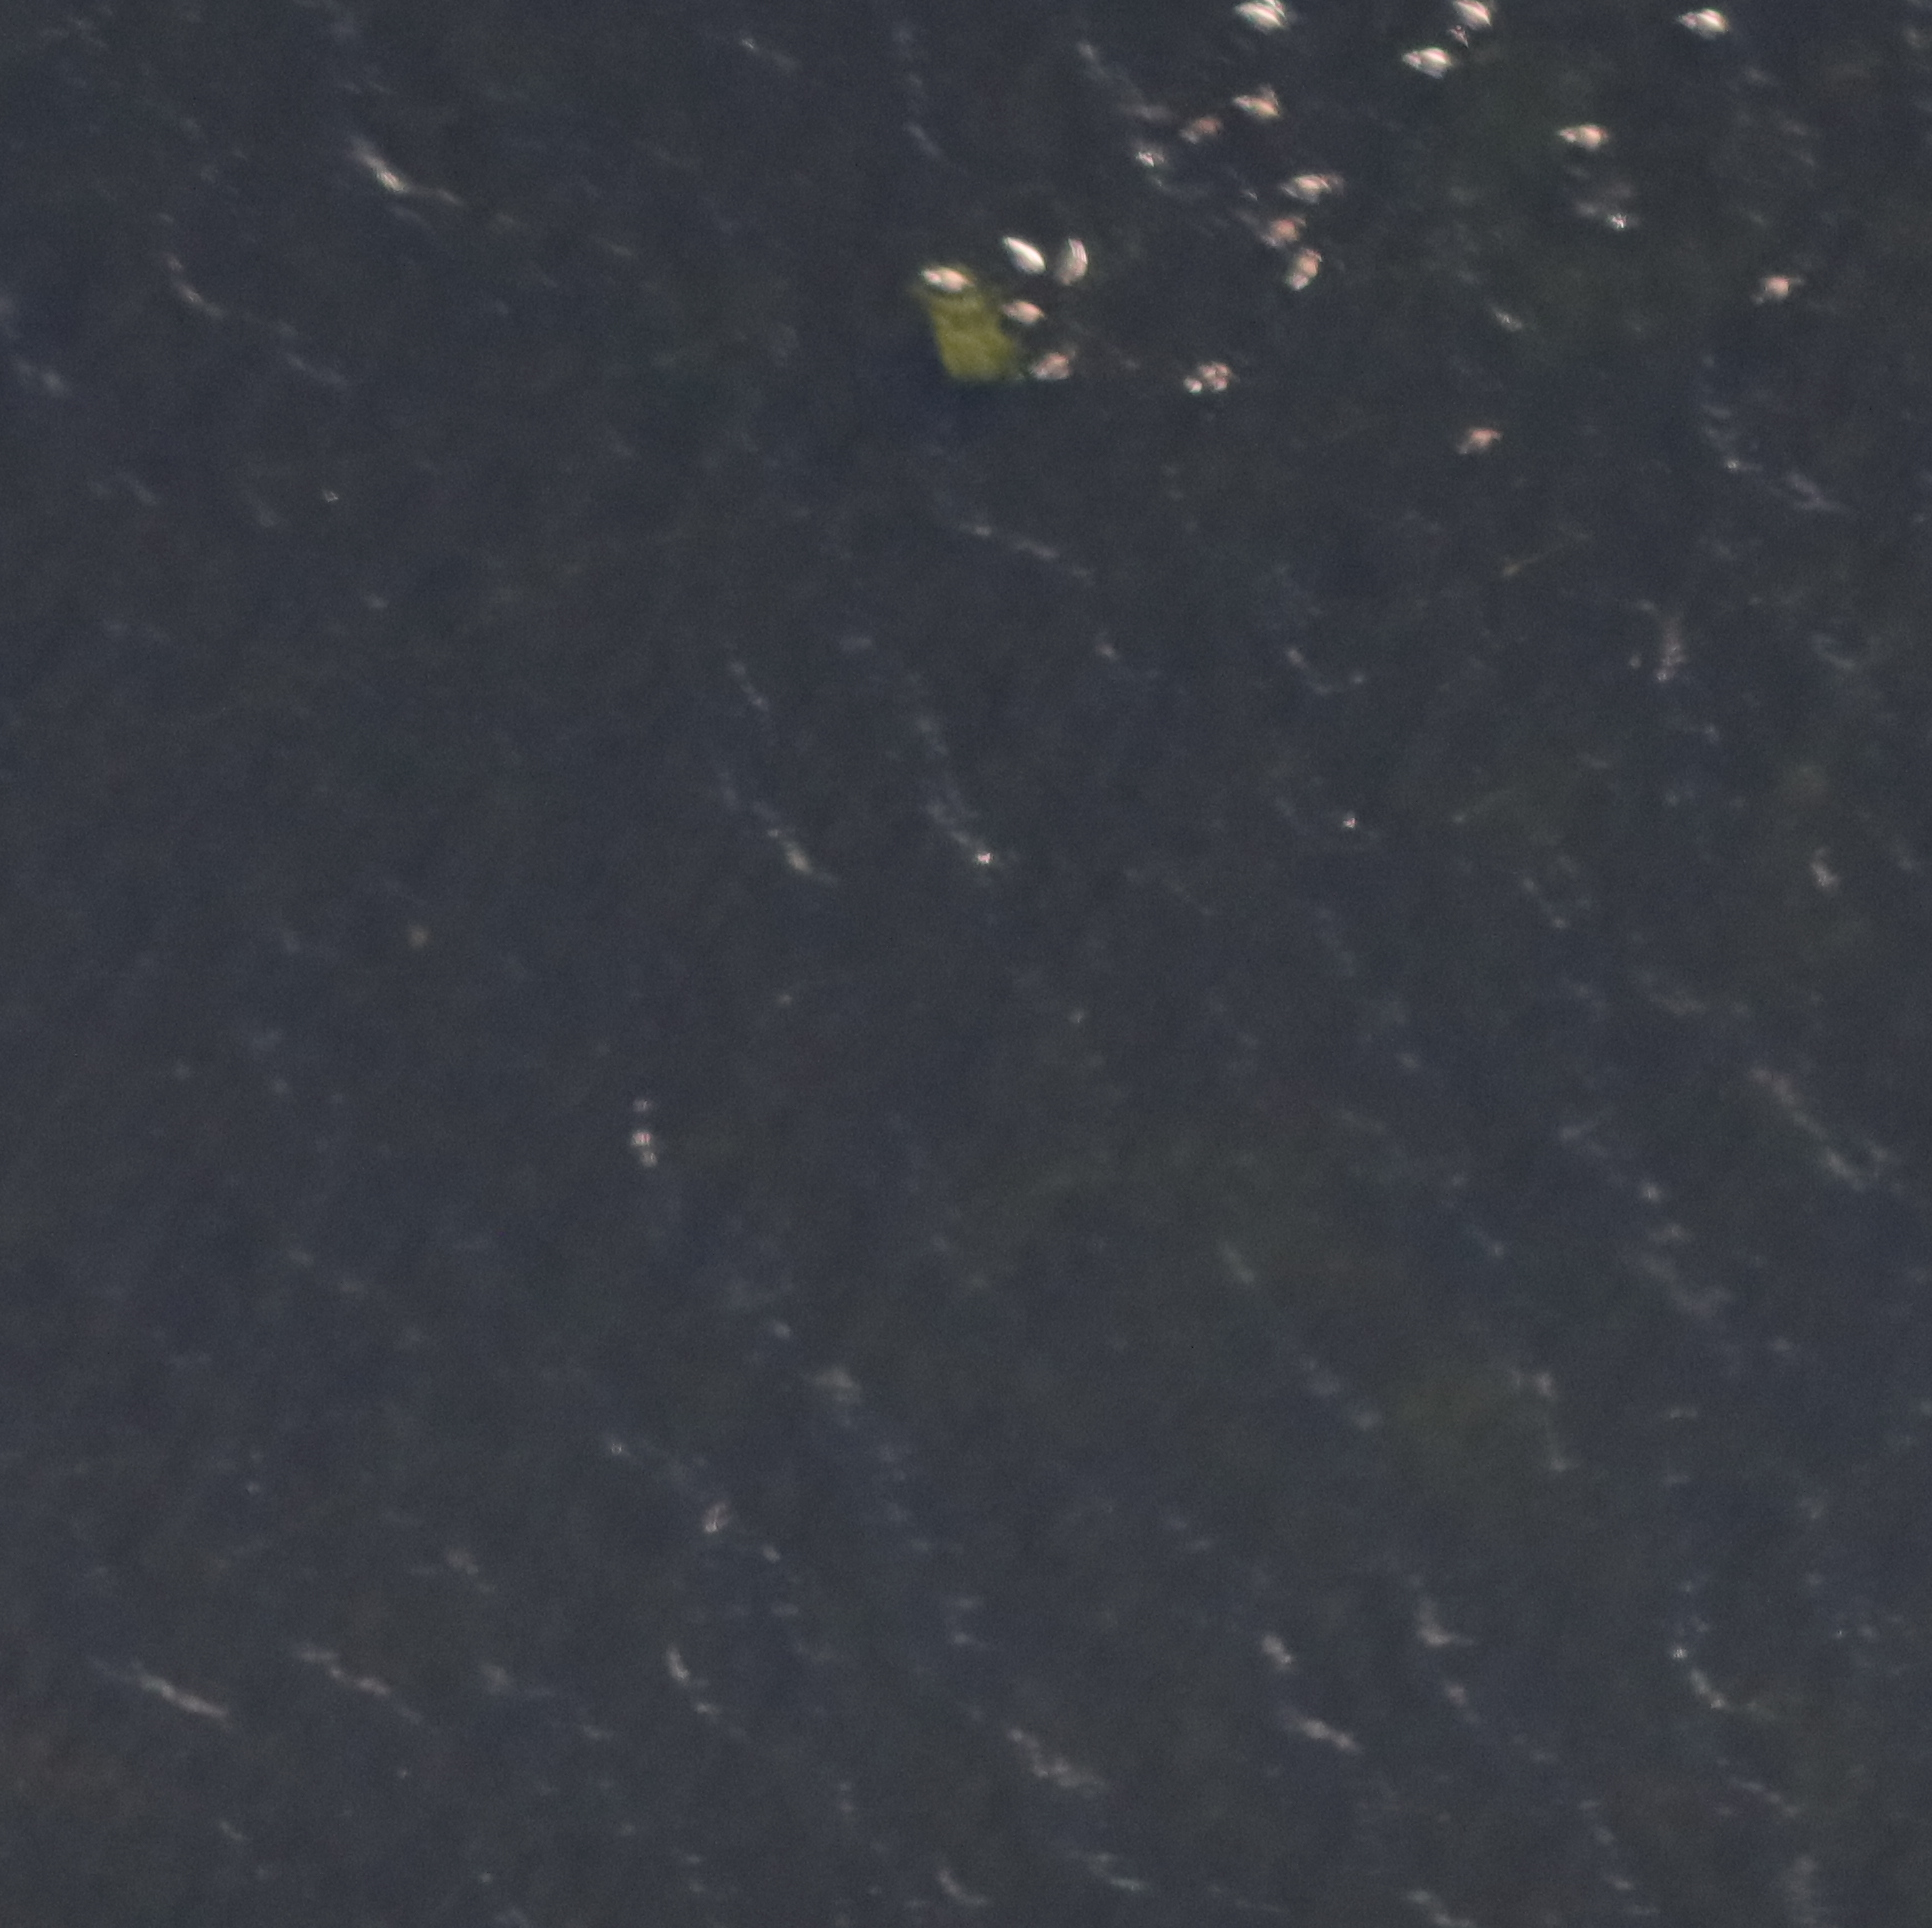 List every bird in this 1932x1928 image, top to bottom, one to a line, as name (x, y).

brant (1475, 19)
brant (1267, 20)
brant (1708, 21)
brant (1425, 62)
brant (1253, 110)
brant (1201, 124)
brant (1591, 135)
brant (1313, 191)
brant (1283, 229)
Canada goose (1026, 258)
Canada goose (1072, 263)
brant (1303, 270)
Canada goose (951, 283)
brant (1774, 290)
Canada goose (1024, 309)
brant (1052, 364)
brant (1210, 380)
brant (1474, 438)